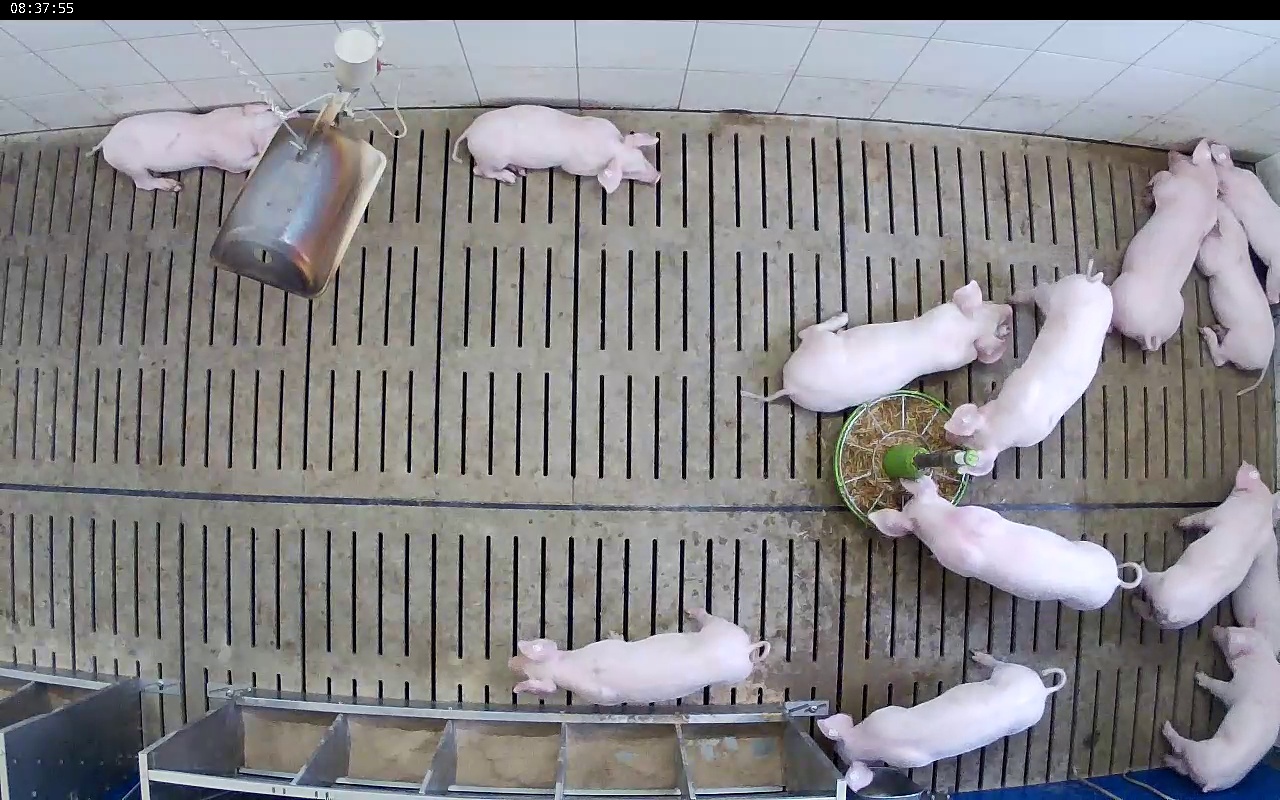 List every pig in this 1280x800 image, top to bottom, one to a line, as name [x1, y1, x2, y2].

pig [454, 103, 665, 194]
pig [90, 104, 299, 192]
pig [1108, 140, 1220, 355]
pig [1207, 145, 1279, 305]
pig [1199, 197, 1276, 397]
pig [942, 259, 1113, 477]
pig [740, 279, 1011, 412]
pig [1135, 461, 1279, 632]
pig [866, 476, 1144, 618]
pig [1232, 530, 1278, 663]
pig [505, 610, 770, 706]
pig [1161, 614, 1279, 794]
pig [817, 652, 1067, 793]